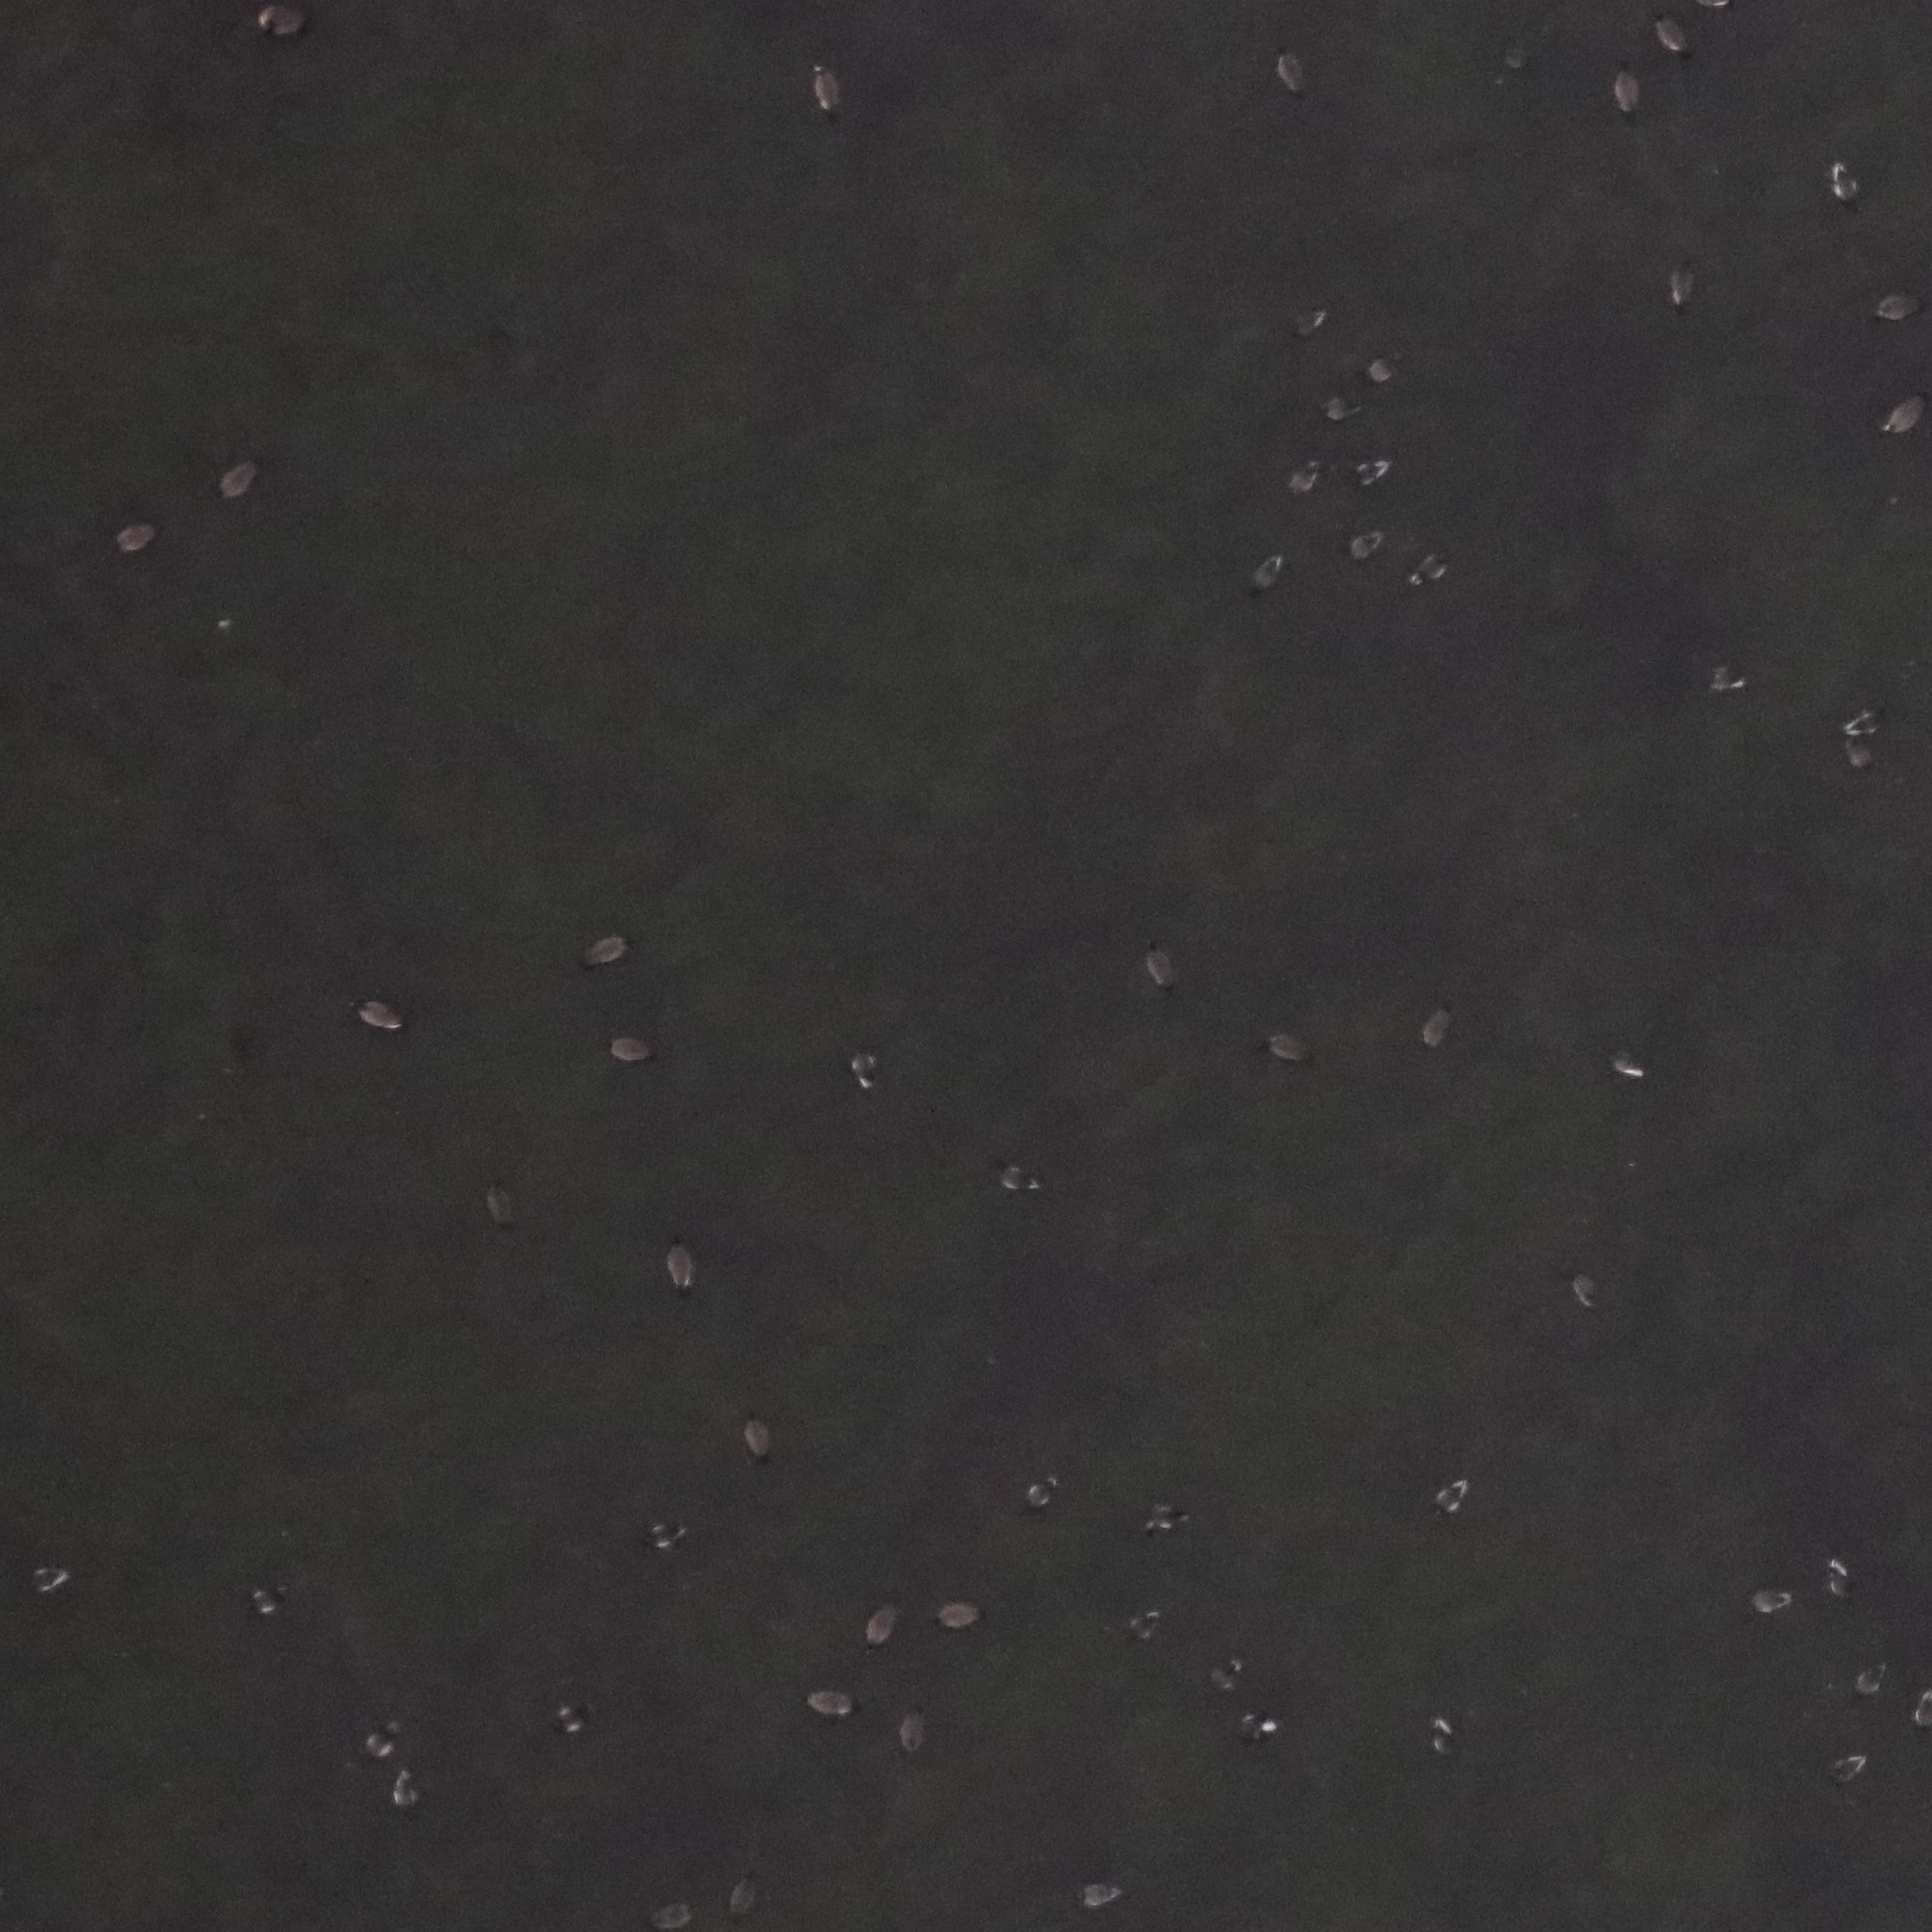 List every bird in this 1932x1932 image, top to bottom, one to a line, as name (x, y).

Canada goose (281, 20)
Canada goose (1671, 34)
Canada goose (1291, 73)
Canada goose (828, 87)
Canada goose (1628, 92)
brant (1845, 184)
Canada goose (1681, 287)
Canada goose (1899, 304)
brant (1309, 325)
brant (1381, 369)
brant (1339, 411)
Canada goose (1907, 413)
brant (1371, 471)
brant (1305, 476)
Canada goose (238, 481)
Canada goose (136, 536)
brant (1365, 545)
brant (1429, 569)
brant (1266, 573)
brant (1726, 679)
brant (1865, 731)
Canada goose (609, 950)
Canada goose (1161, 966)
Canada goose (380, 1014)
Canada goose (1439, 1029)
Canada goose (1288, 1047)
Canada goose (630, 1048)
brant (863, 1067)
brant (1634, 1067)
brant (1018, 1178)
Canada goose (496, 1205)
Canada goose (682, 1265)
brant (1583, 1293)
Canada goose (758, 1438)
brant (1042, 1494)
brant (1451, 1497)
brant (1166, 1520)
brant (665, 1534)
brant (49, 1578)
brant (1839, 1579)
brant (1770, 1598)
brant (266, 1599)
Canada goose (959, 1615)
brant (1146, 1624)
Canada goose (882, 1625)
brant (1225, 1679)
brant (1872, 1682)
Canada goose (830, 1701)
brant (1926, 1712)
brant (572, 1718)
brant (1256, 1726)
Canada goose (913, 1729)
brant (380, 1741)
brant (1444, 1743)
brant (1847, 1771)
brant (407, 1789)
Canada goose (1100, 1895)
Canada goose (744, 1896)
Canada goose (679, 1914)